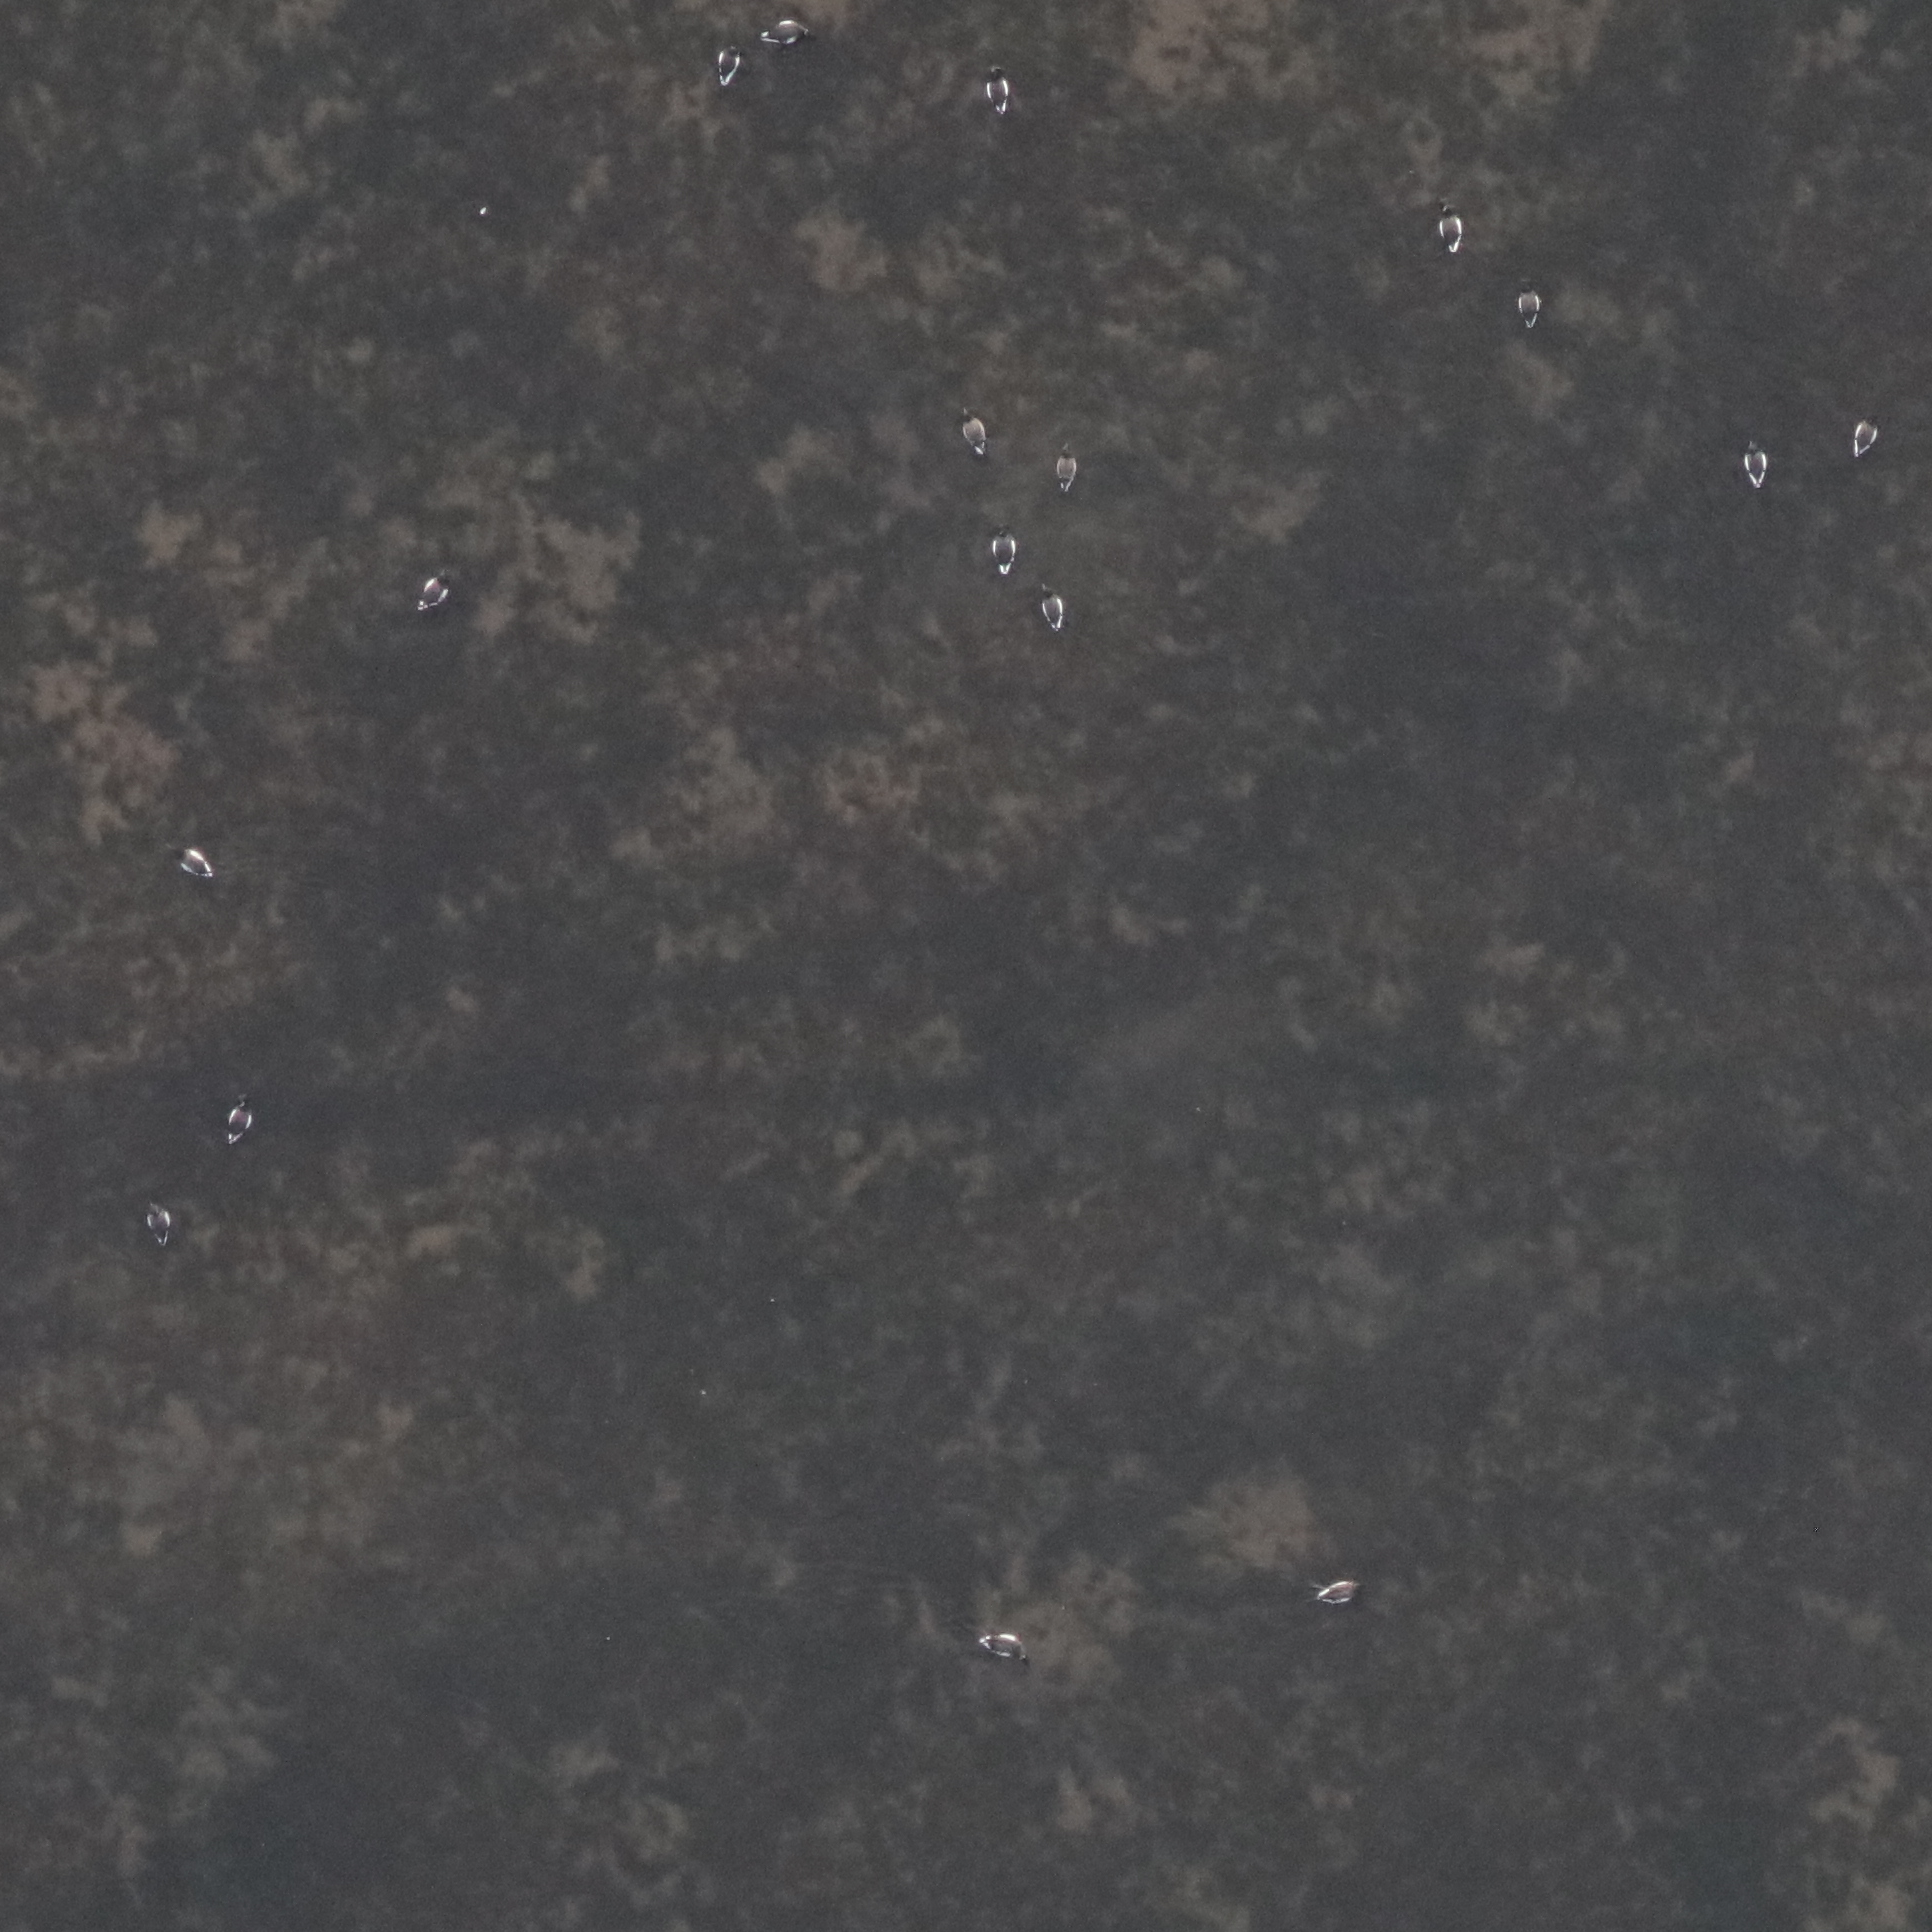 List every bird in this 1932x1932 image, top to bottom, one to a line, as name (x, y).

brant (783, 31)
brant (727, 66)
brant (998, 93)
brant (1449, 228)
brant (1529, 305)
brant (974, 431)
brant (1865, 435)
brant (1754, 464)
brant (1067, 468)
brant (1005, 548)
brant (433, 592)
brant (1052, 609)
brant (195, 862)
brant (239, 1118)
brant (159, 1222)
brant (1339, 1591)
brant (1004, 1644)